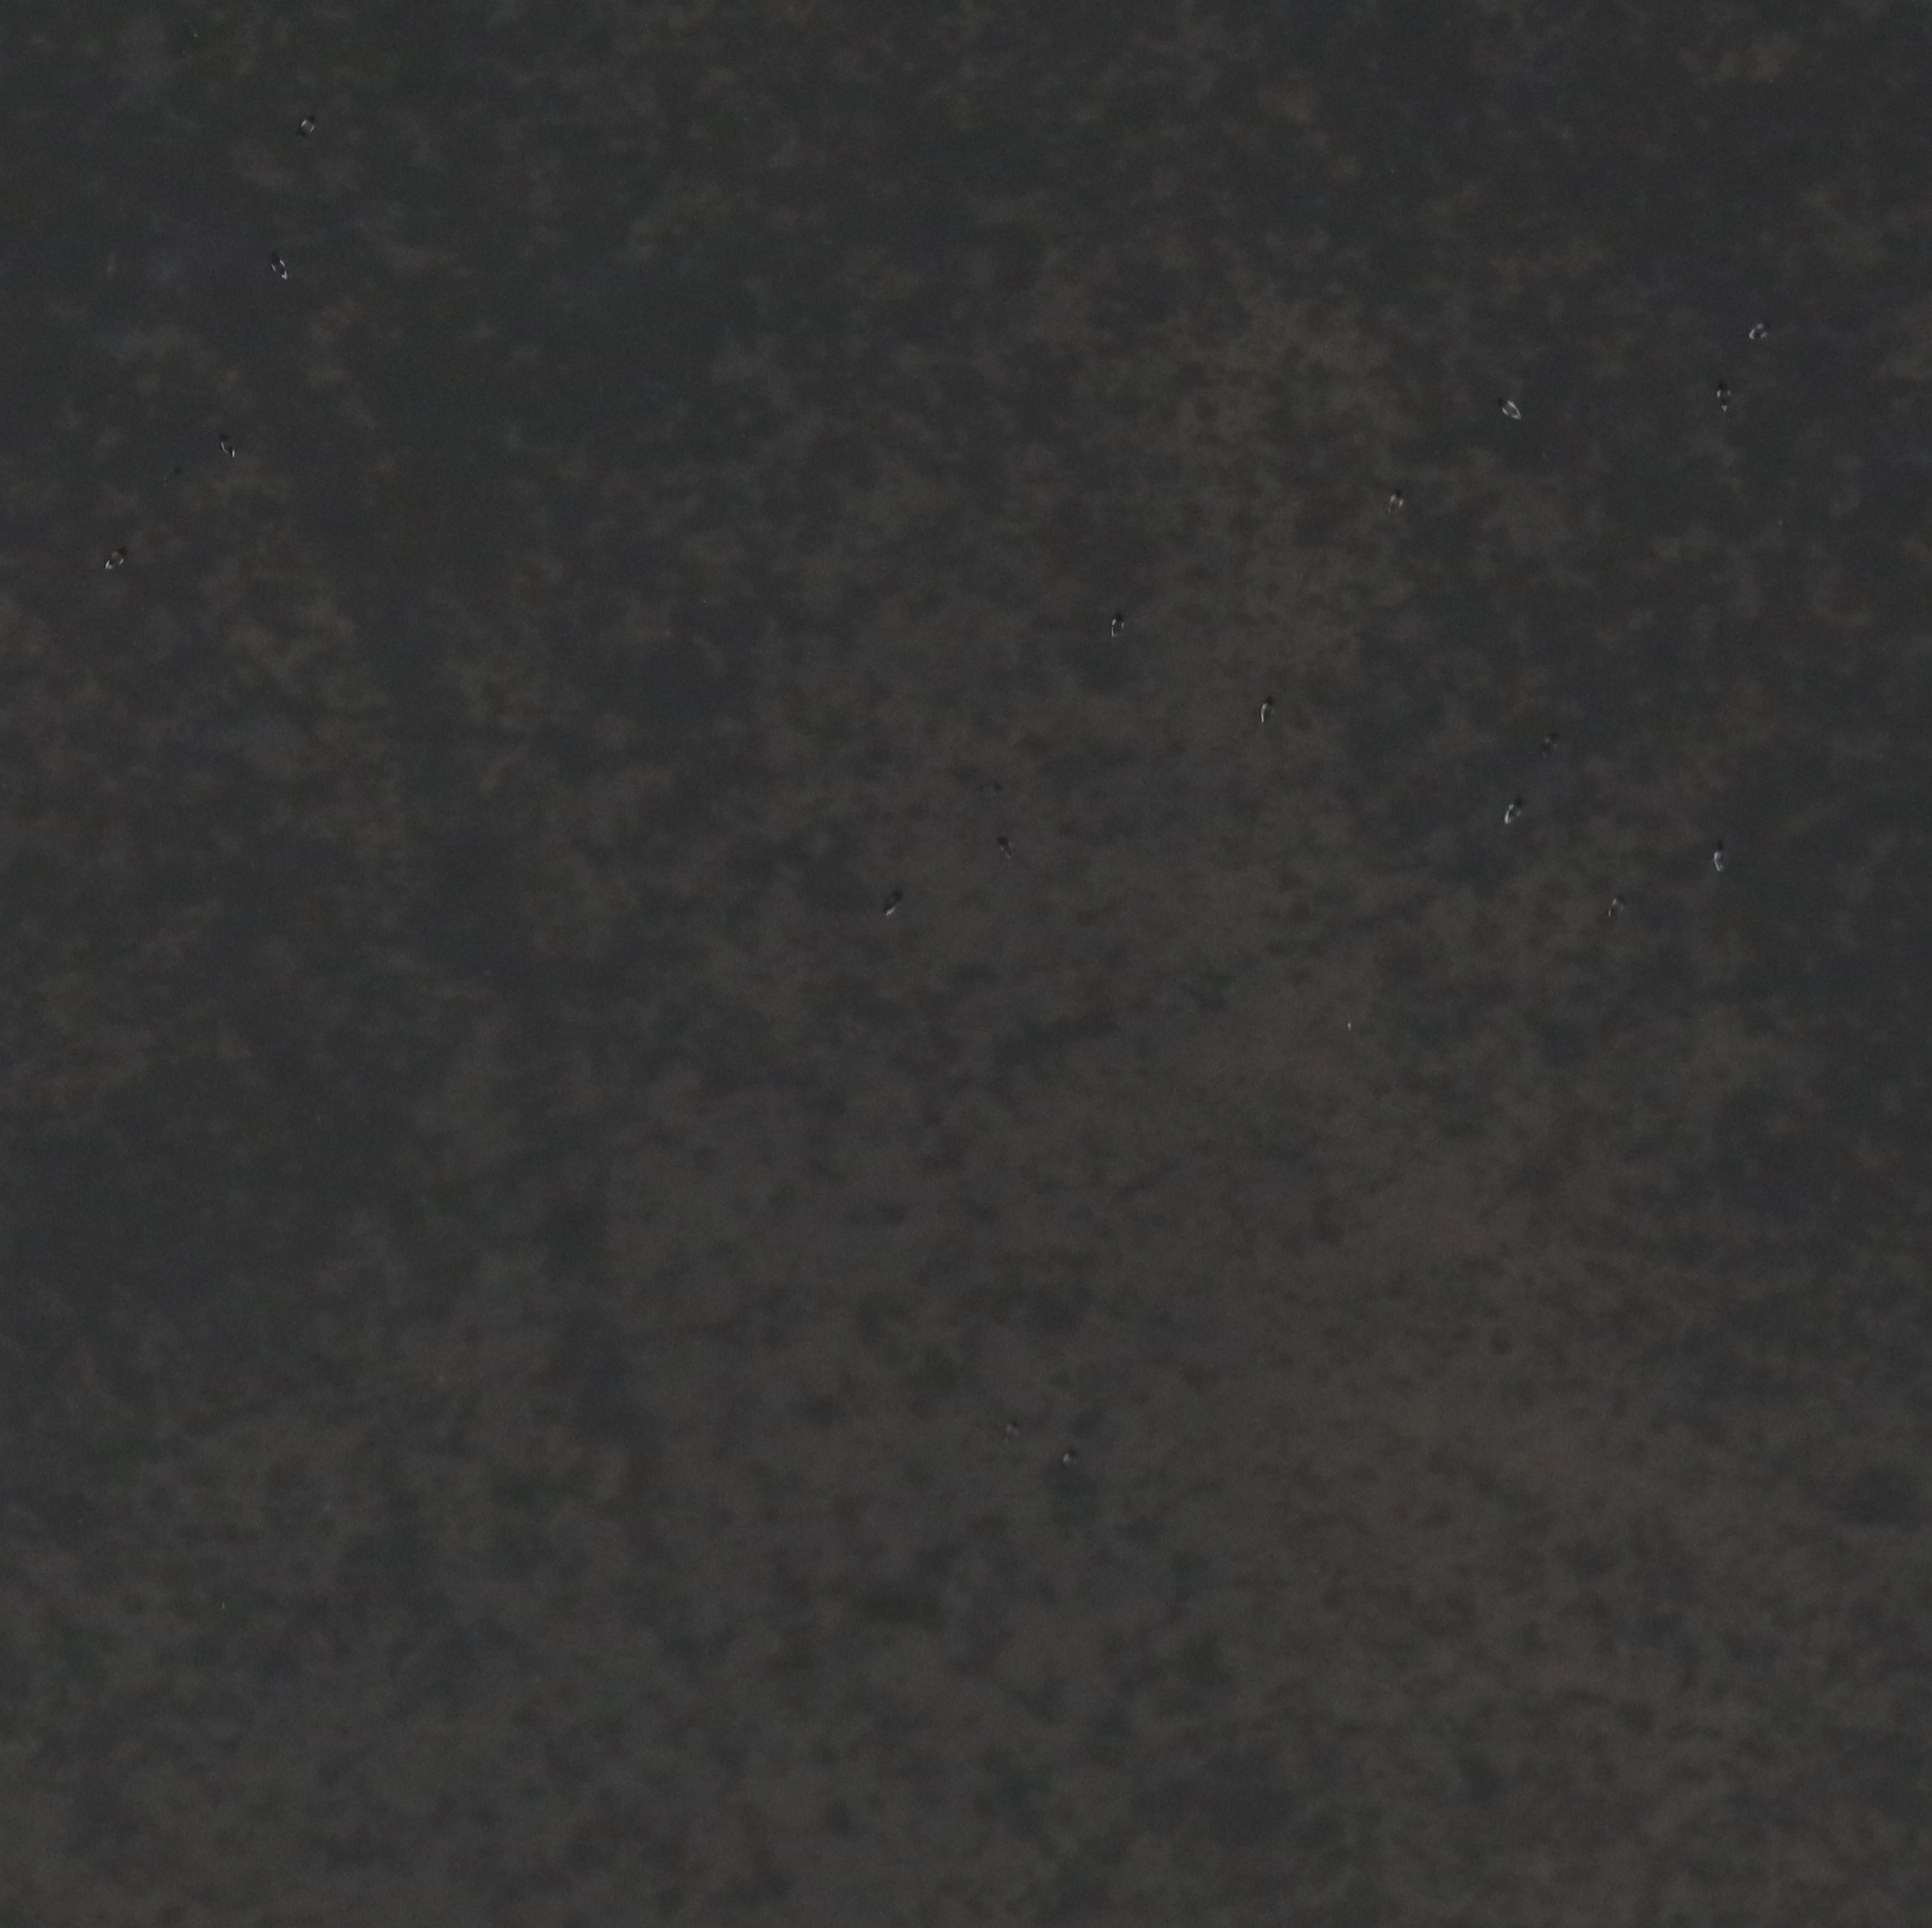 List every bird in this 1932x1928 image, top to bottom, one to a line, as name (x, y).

brant (308, 126)
brant (279, 267)
brant (1759, 332)
brant (1726, 396)
brant (1510, 409)
brant (228, 446)
brant (181, 478)
brant (1396, 503)
brant (116, 559)
brant (1119, 625)
brant (1267, 710)
brant (1552, 743)
brant (990, 783)
brant (1514, 807)
brant (1004, 843)
brant (1716, 859)
brant (892, 899)
brant (1618, 902)
brant (1008, 1432)
brant (1074, 1467)